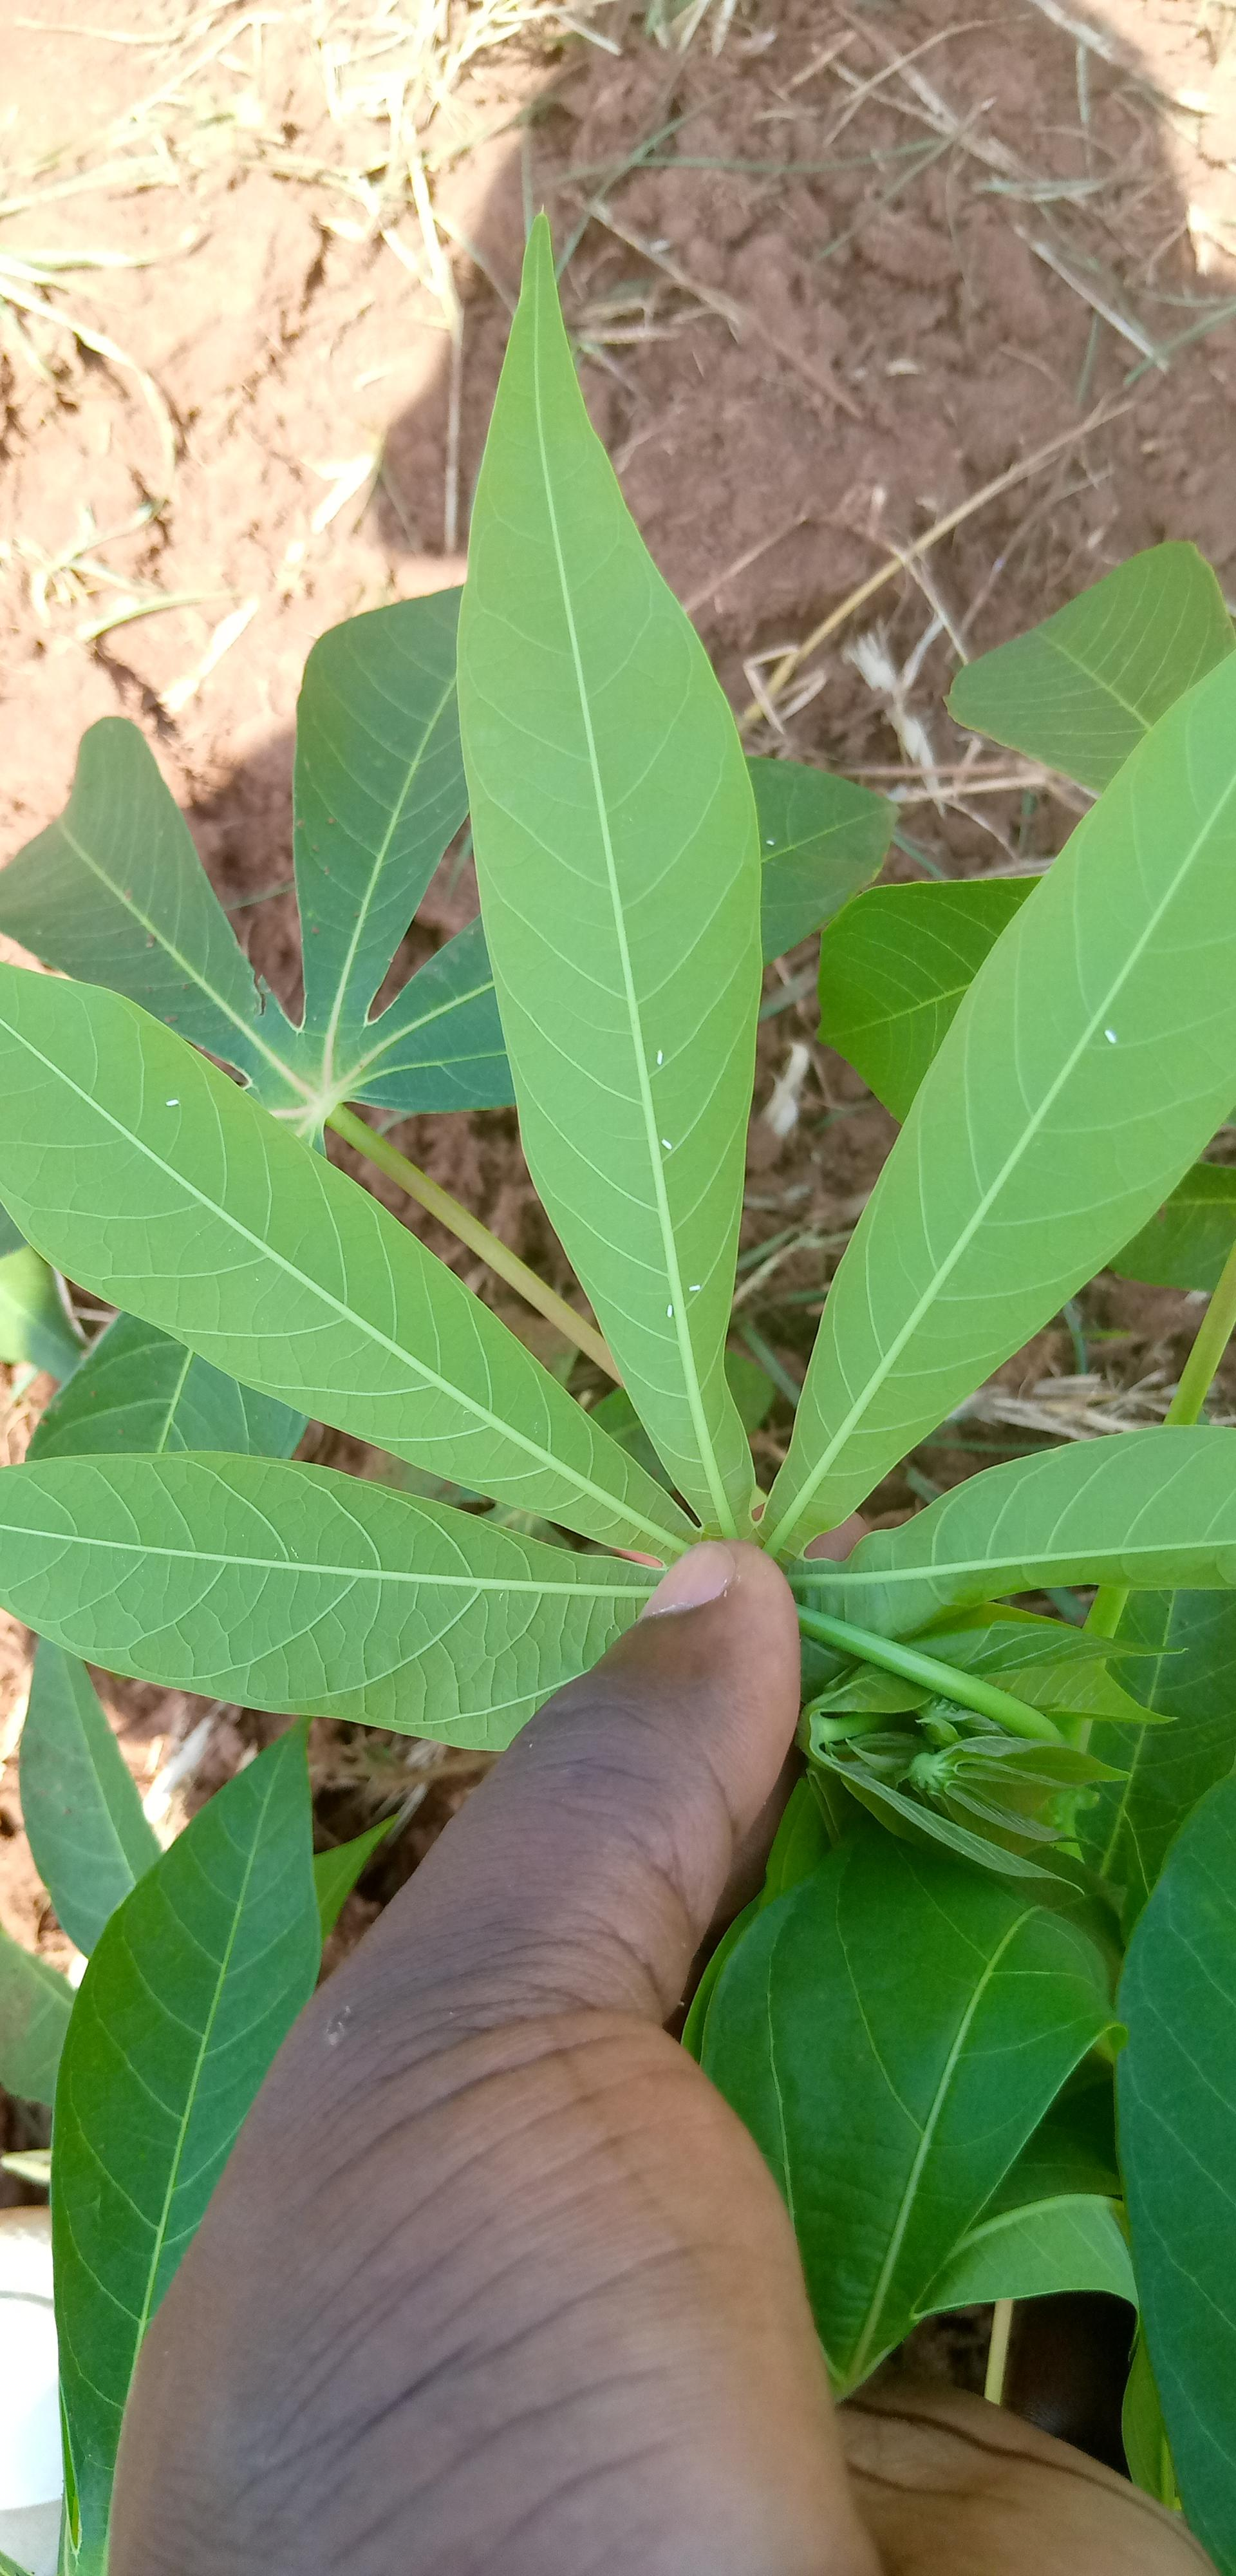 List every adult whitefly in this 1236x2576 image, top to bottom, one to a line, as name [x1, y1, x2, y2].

whitefly [764, 838, 776, 848]
whitefly [1103, 1027, 1117, 1046]
whitefly [655, 1048, 666, 1066]
whitefly [164, 1096, 180, 1109]
whitefly [657, 1137, 675, 1151]
whitefly [688, 1283, 704, 1294]
whitefly [664, 1302, 676, 1321]